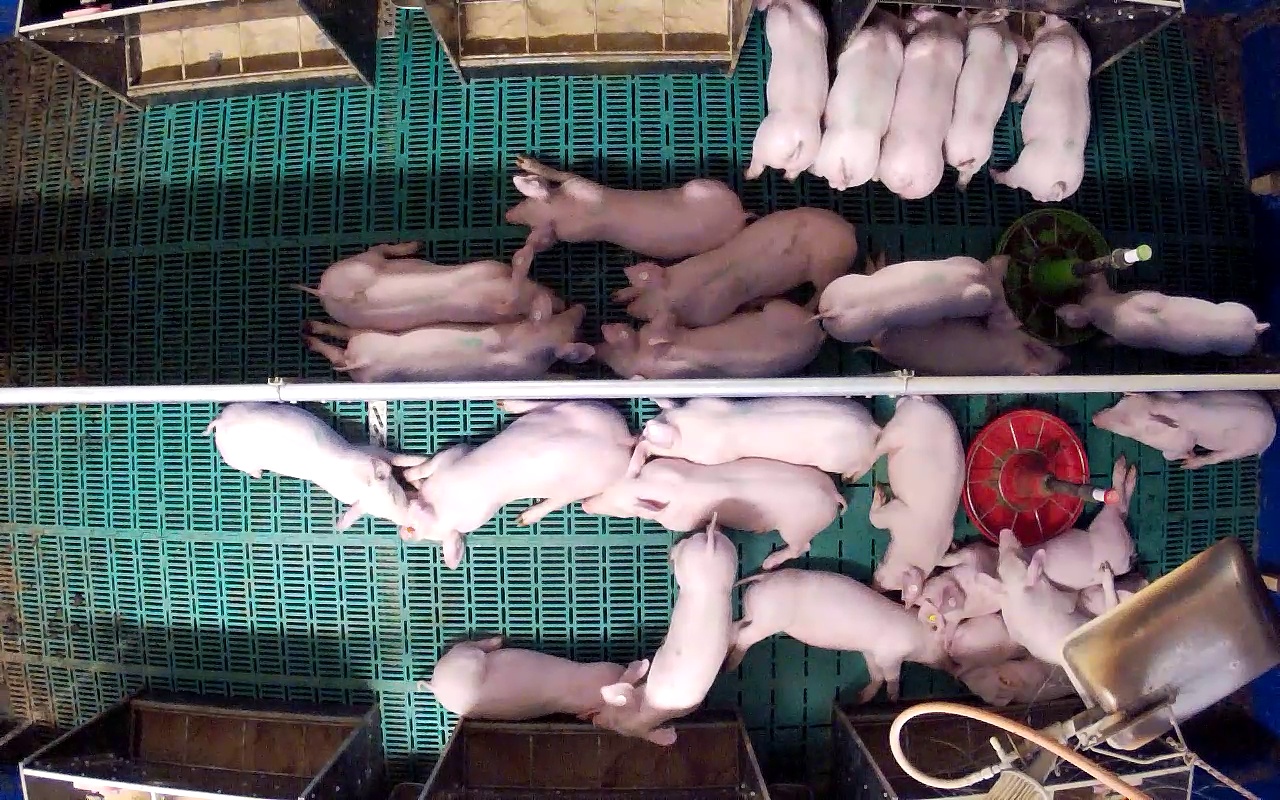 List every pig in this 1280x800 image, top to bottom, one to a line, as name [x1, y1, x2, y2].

pig [743, 0, 831, 187]
pig [871, 4, 974, 201]
pig [807, 7, 921, 193]
pig [942, 8, 1033, 190]
pig [990, 10, 1093, 204]
pig [503, 153, 761, 259]
pig [611, 208, 859, 347]
pig [289, 241, 568, 333]
pig [804, 253, 1012, 344]
pig [1056, 269, 1270, 355]
pig [300, 291, 598, 381]
pig [593, 298, 826, 379]
pig [853, 307, 1072, 378]
pig [1092, 389, 1278, 469]
pig [841, 395, 968, 613]
pig [635, 397, 883, 485]
pig [196, 400, 432, 531]
pig [398, 401, 638, 569]
pig [580, 441, 849, 572]
pig [914, 455, 1139, 653]
pig [591, 508, 740, 749]
pig [975, 529, 1120, 666]
pig [726, 569, 958, 705]
pig [948, 572, 1151, 669]
pig [417, 634, 651, 723]
pig [948, 659, 1078, 709]